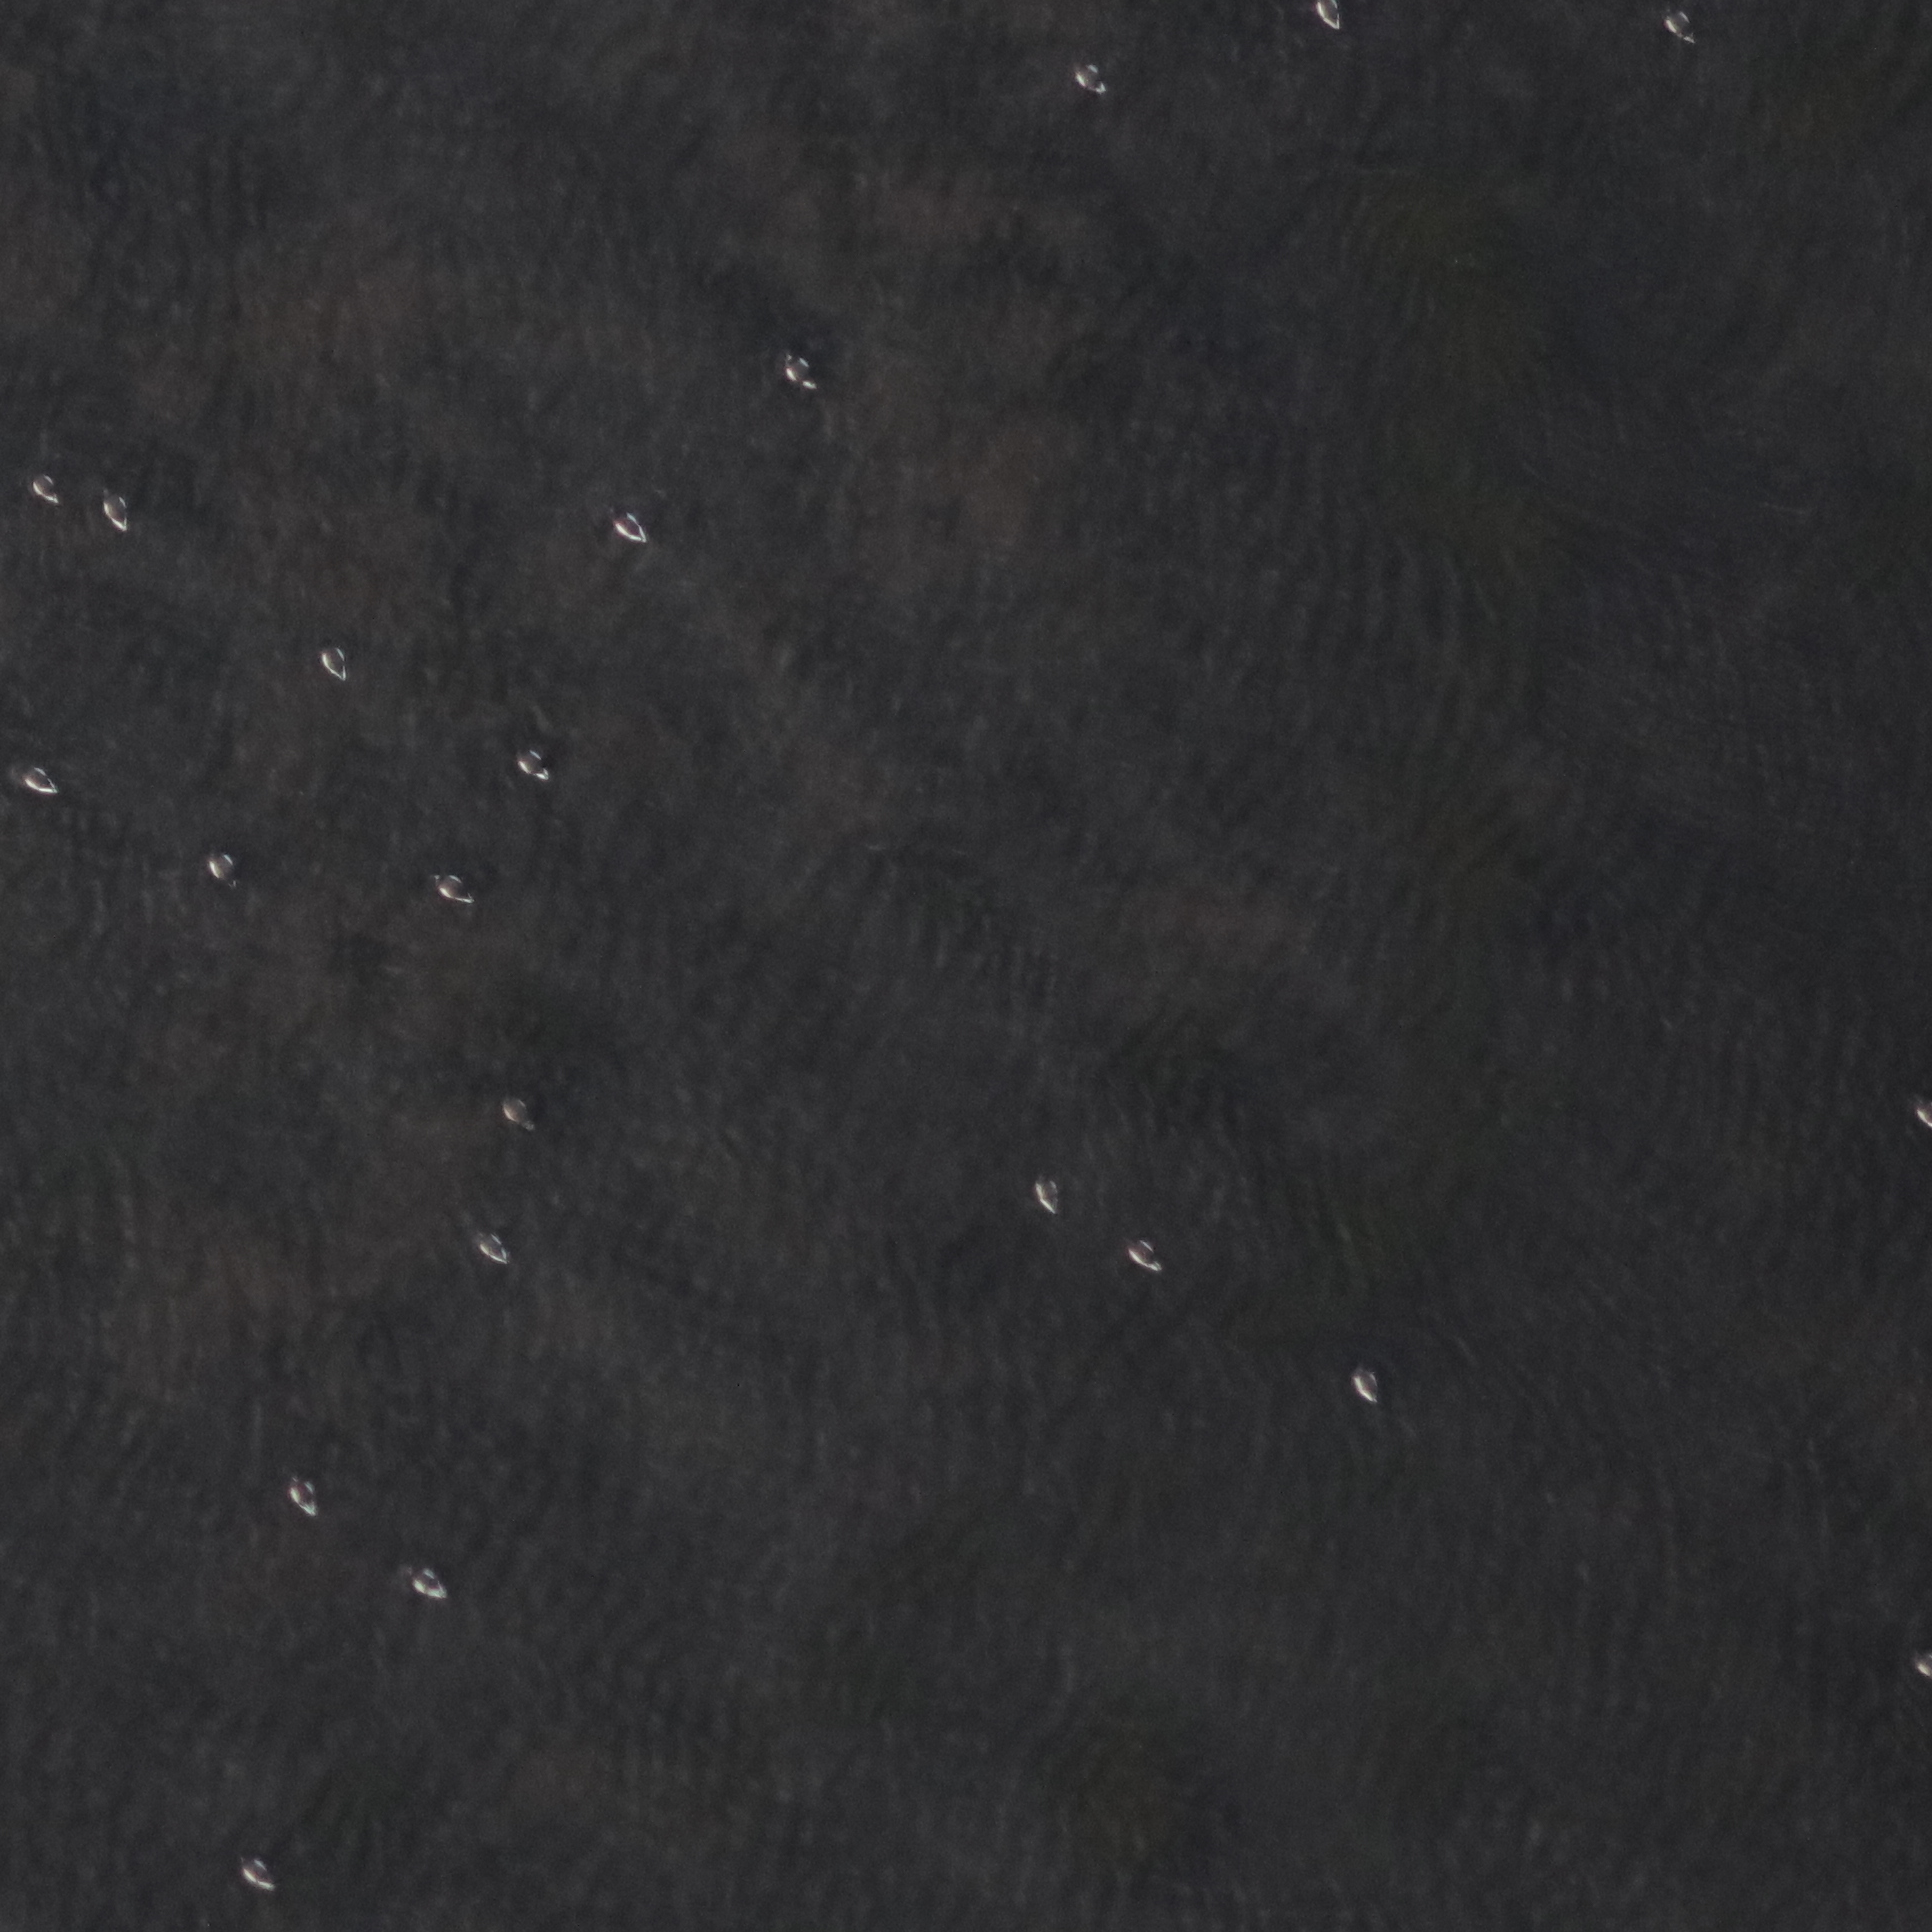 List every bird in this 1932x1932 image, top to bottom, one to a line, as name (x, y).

brant (1327, 8)
brant (1678, 21)
brant (1088, 79)
brant (797, 371)
brant (42, 487)
brant (114, 509)
brant (626, 525)
brant (333, 660)
brant (531, 763)
brant (35, 777)
brant (223, 868)
brant (451, 888)
brant (517, 1111)
brant (1930, 1114)
brant (1046, 1196)
brant (491, 1246)
brant (1144, 1254)
brant (1367, 1383)
brant (301, 1494)
brant (427, 1583)
brant (1930, 1665)
brant (257, 1871)